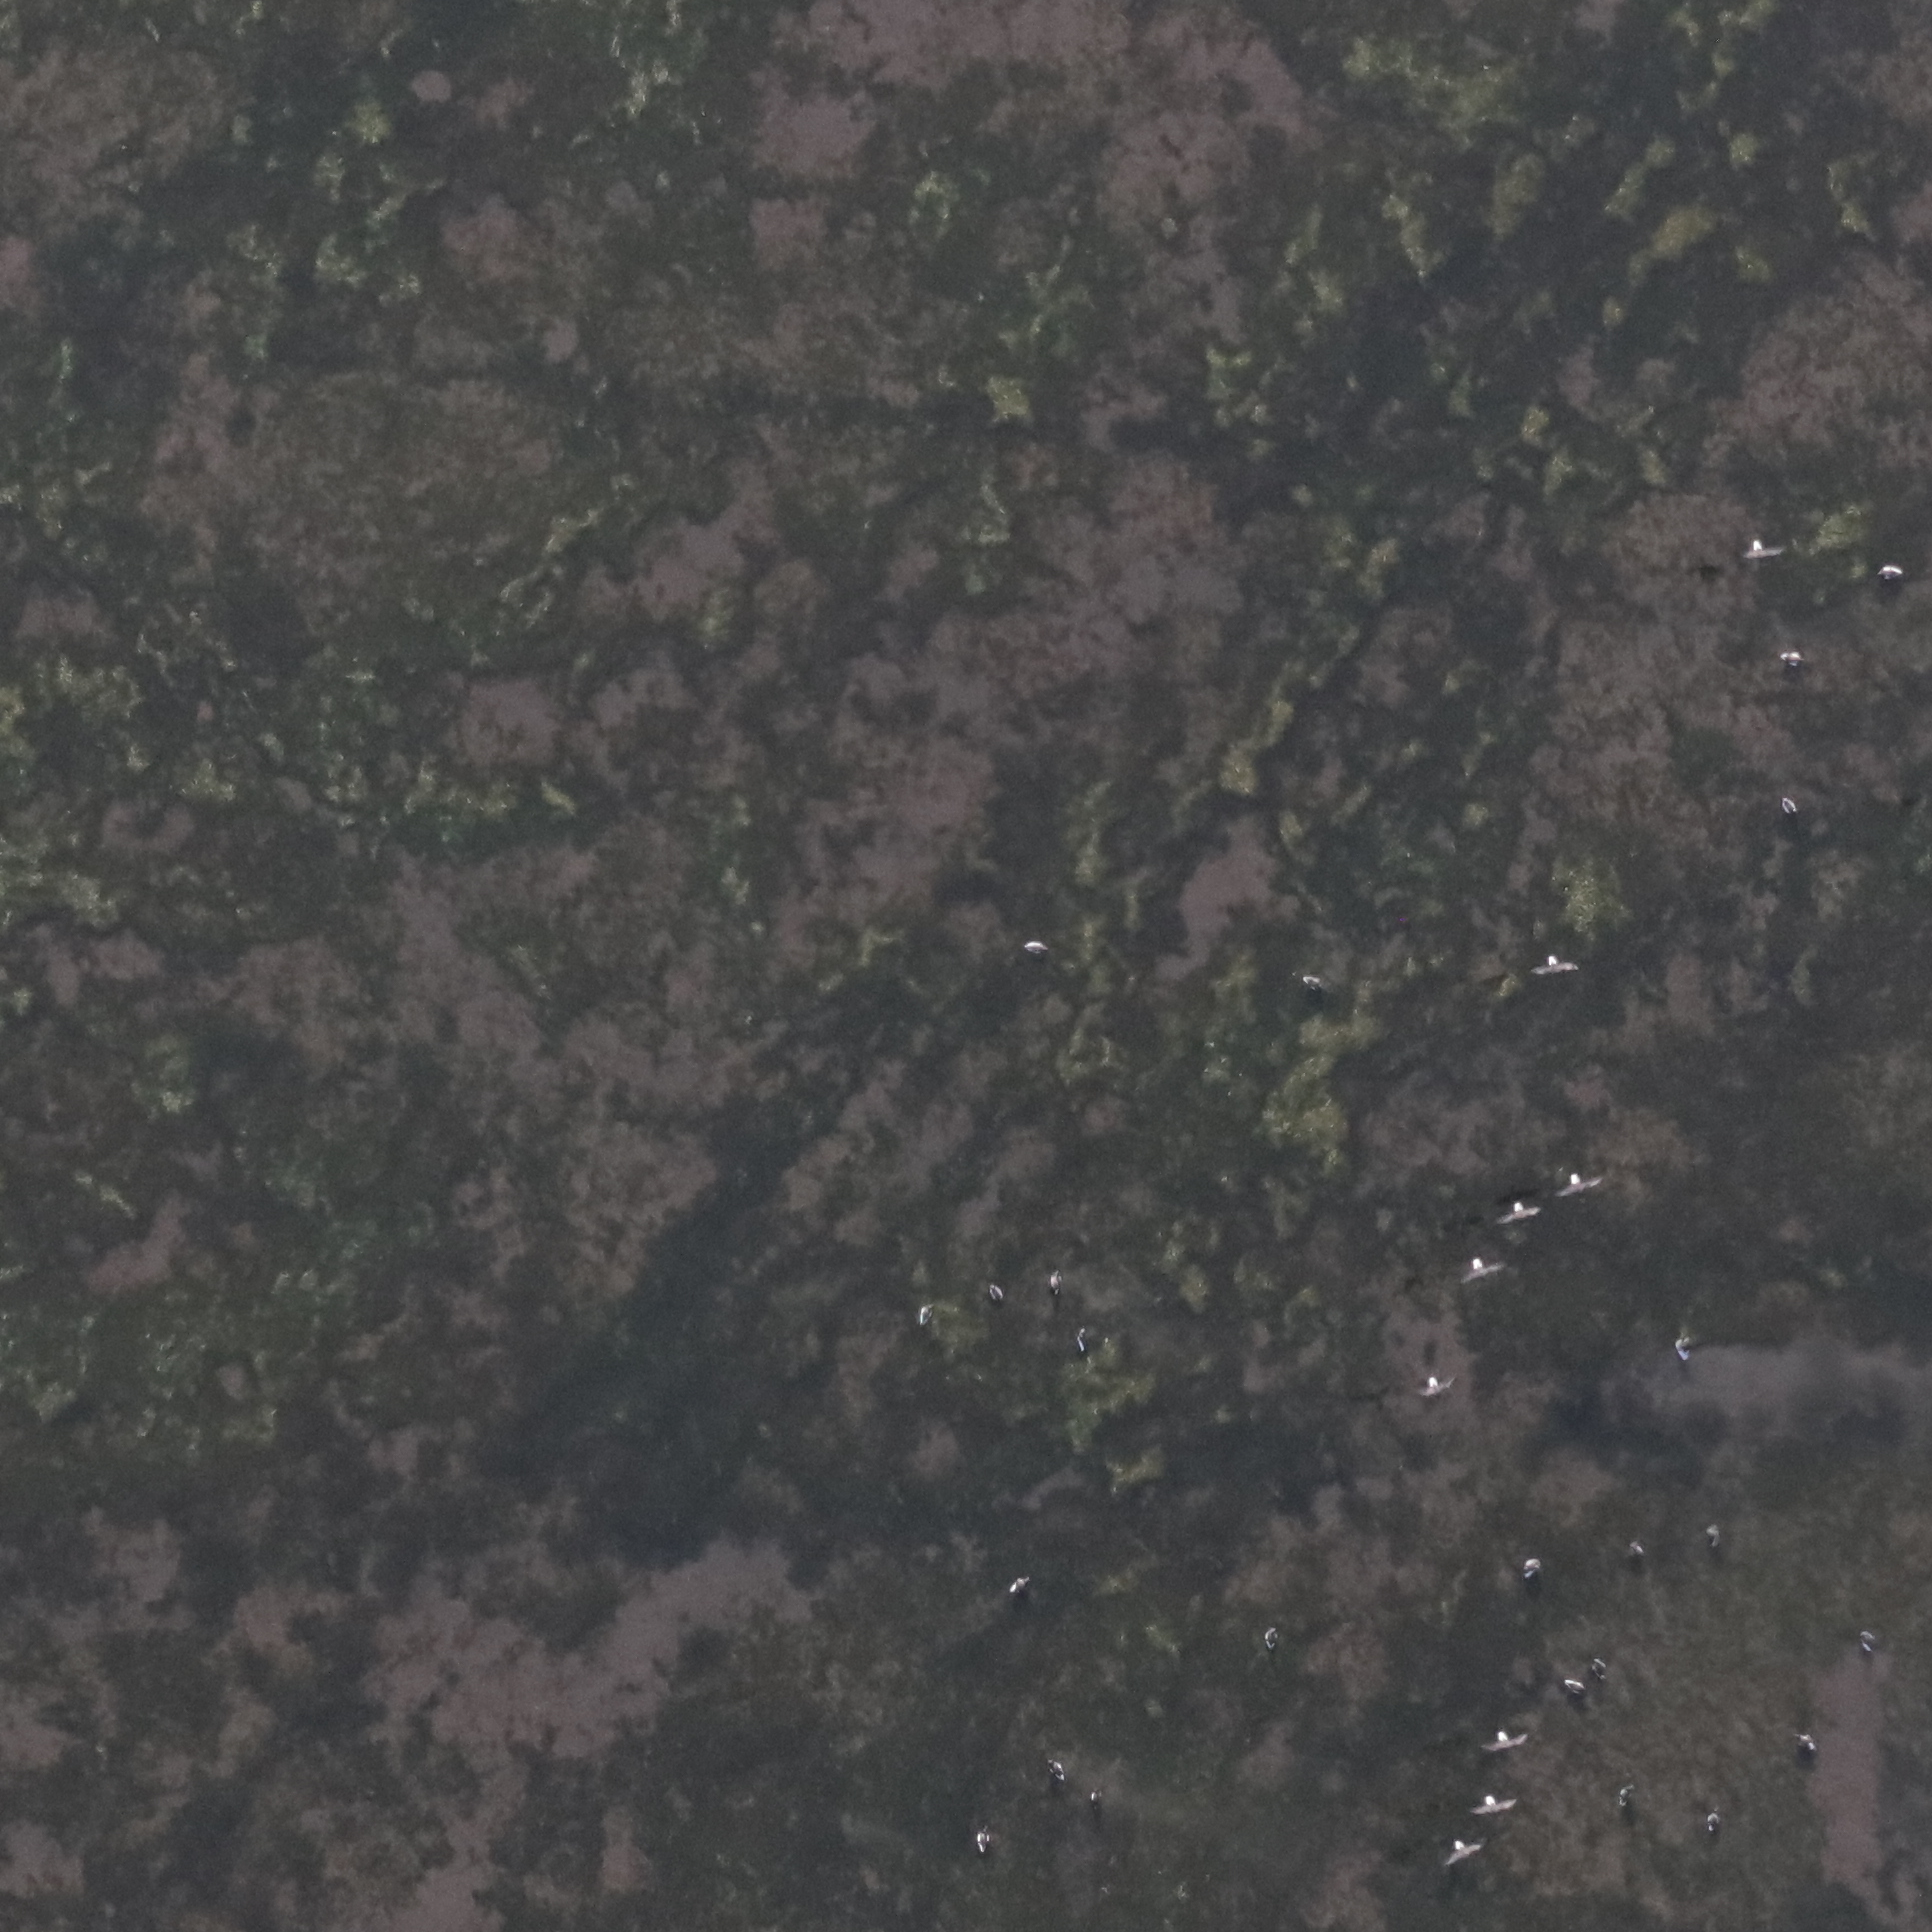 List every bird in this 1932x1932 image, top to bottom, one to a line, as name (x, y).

brant (1761, 539)
brant (1889, 571)
brant (1795, 656)
brant (1780, 806)
brant (1035, 948)
brant (1560, 958)
brant (1315, 981)
brant (1580, 1176)
brant (1513, 1204)
brant (1475, 1263)
brant (1059, 1280)
brant (995, 1288)
brant (927, 1307)
brant (1085, 1337)
brant (1684, 1343)
brant (1435, 1384)
brant (1715, 1542)
brant (1625, 1549)
brant (1519, 1557)
brant (1019, 1578)
brant (1275, 1633)
brant (1865, 1645)
brant (1602, 1666)
brant (1571, 1689)
brant (1507, 1738)
brant (1813, 1749)
brant (1062, 1773)
brant (1624, 1795)
brant (1107, 1800)
brant (1498, 1806)
brant (1713, 1829)
brant (989, 1849)
brant (1467, 1856)